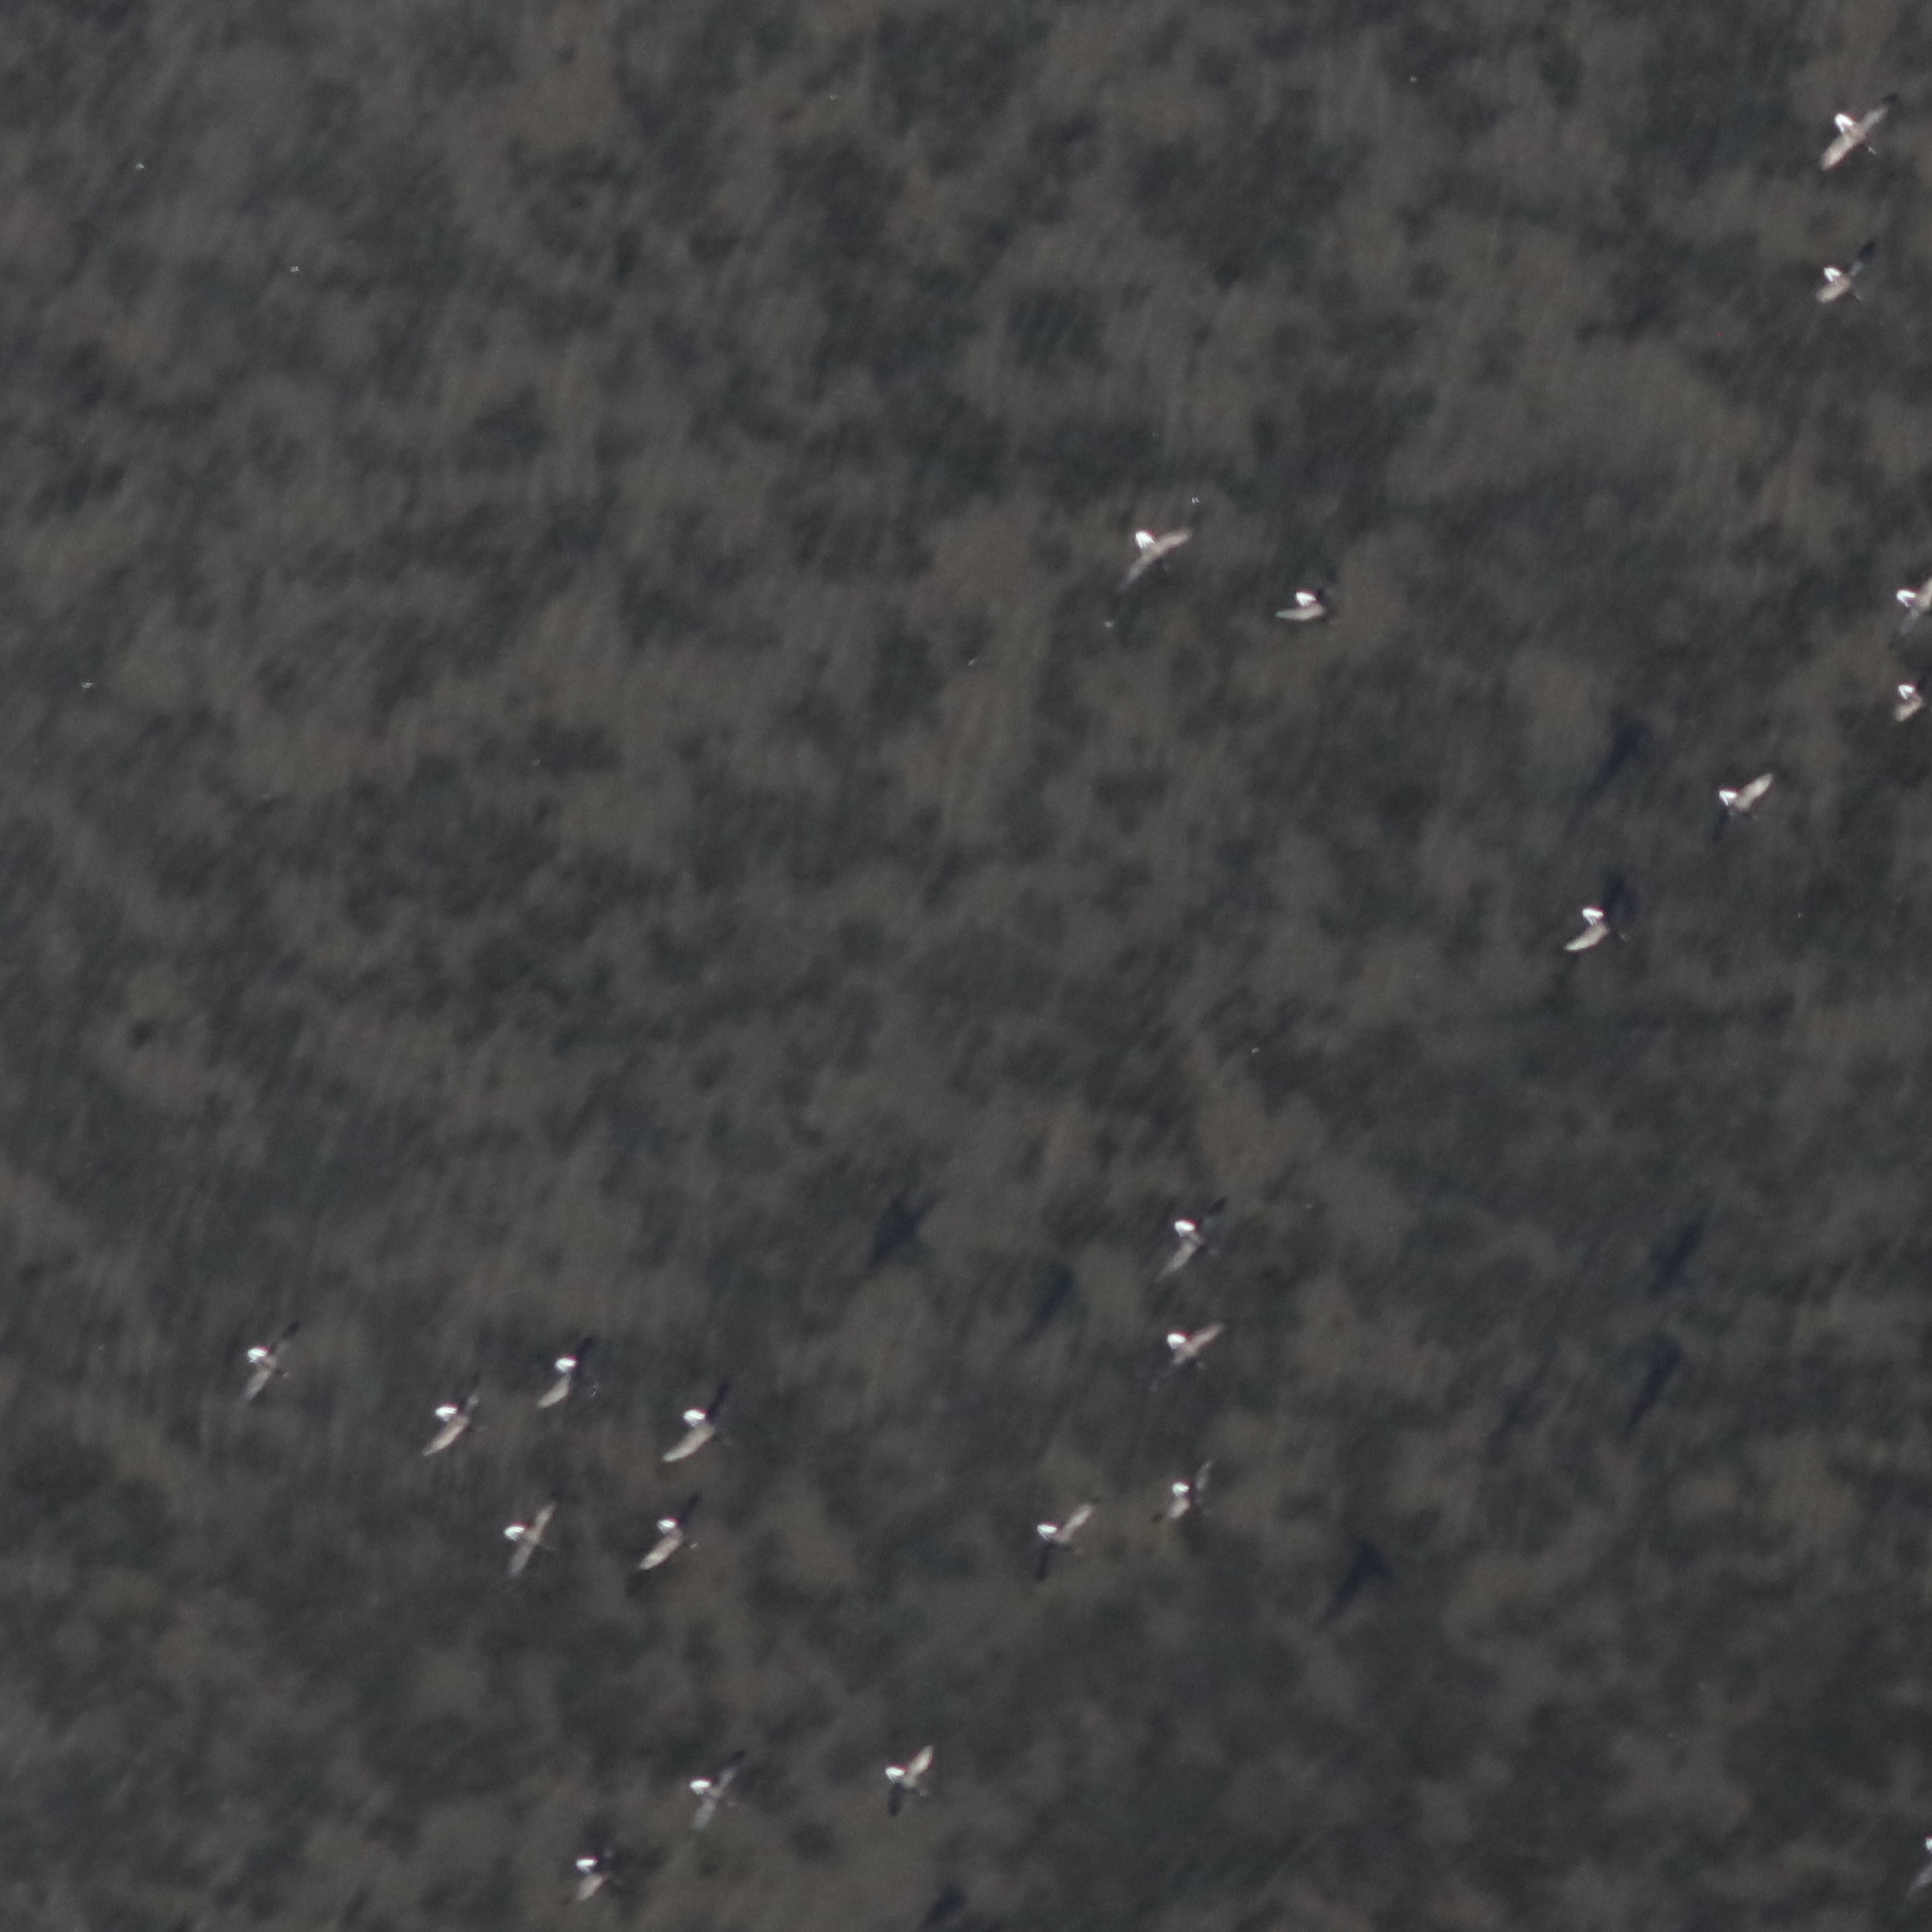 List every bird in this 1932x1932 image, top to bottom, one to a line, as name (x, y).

brant (1855, 137)
brant (1841, 279)
brant (1133, 552)
brant (1918, 607)
brant (1313, 612)
brant (1923, 712)
brant (1729, 812)
brant (1596, 922)
brant (1189, 1245)
brant (267, 1352)
brant (1181, 1352)
brant (577, 1388)
brant (458, 1422)
brant (698, 1433)
brant (1182, 1510)
brant (1063, 1537)
brant (509, 1541)
brant (654, 1549)
brant (902, 1779)
brant (708, 1781)
brant (591, 1870)